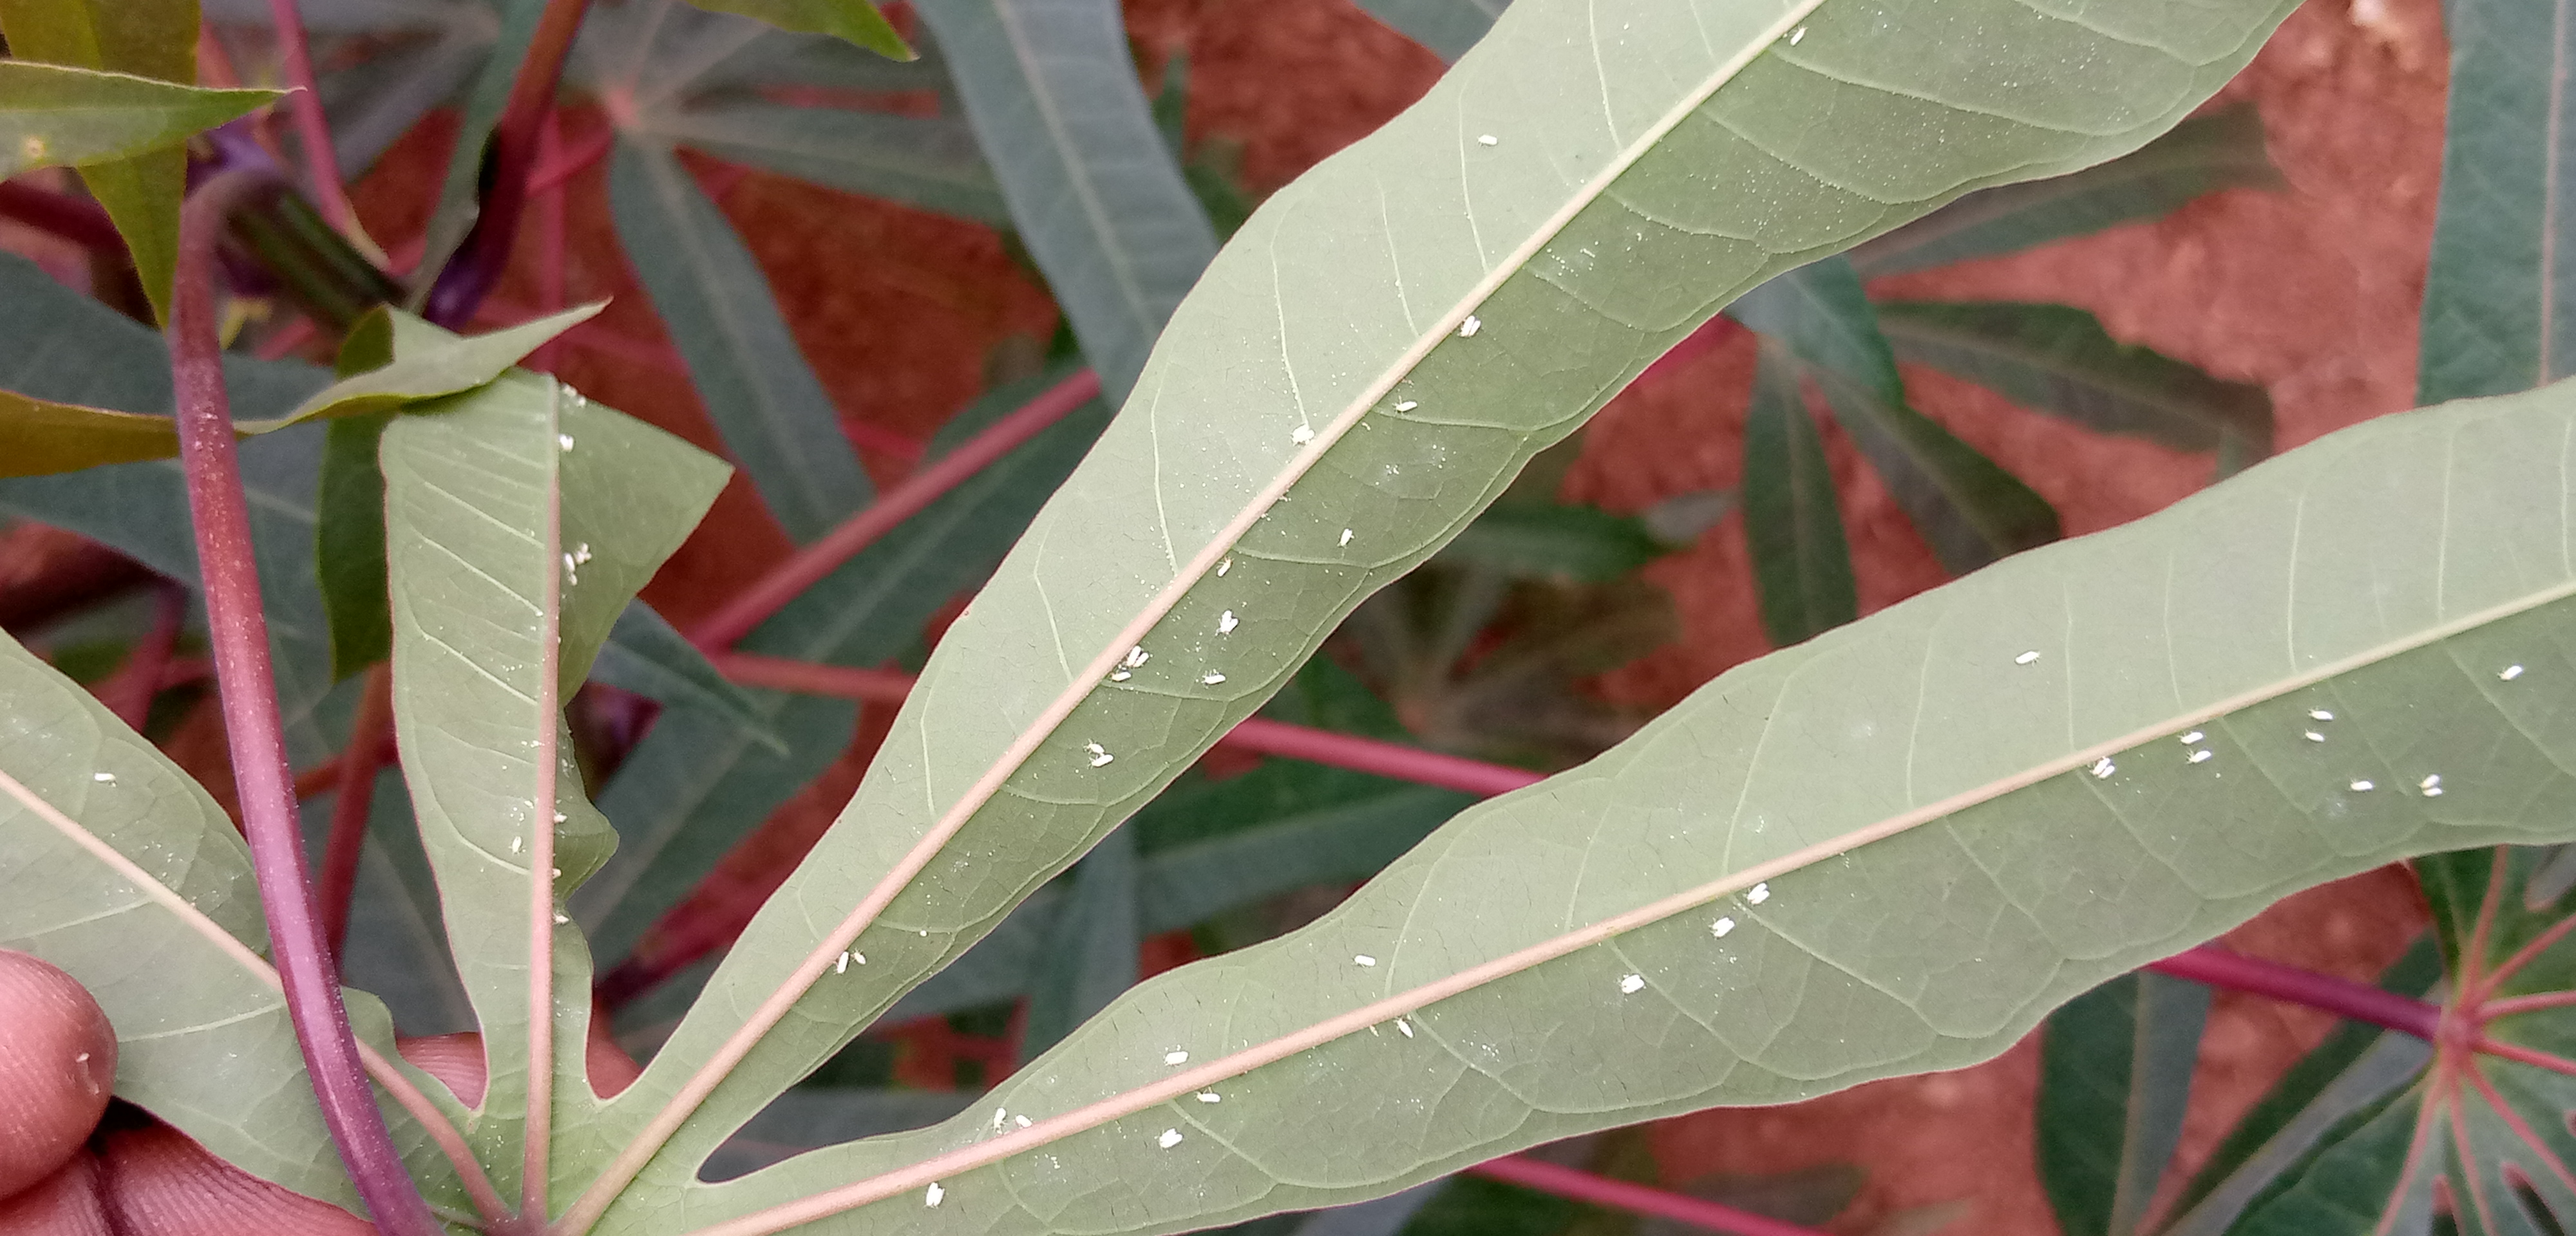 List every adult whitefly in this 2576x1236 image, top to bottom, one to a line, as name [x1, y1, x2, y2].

whitefly [1788, 8, 1830, 54]
whitefly [1475, 120, 1515, 158]
whitefly [1454, 301, 1500, 355]
whitefly [1388, 382, 1429, 434]
whitefly [1288, 413, 1338, 454]
whitefly [546, 434, 596, 463]
whitefly [536, 509, 609, 585]
whitefly [1327, 509, 1379, 563]
whitefly [561, 529, 611, 585]
whitefly [1197, 534, 1255, 588]
whitefly [1211, 604, 1251, 654]
whitefly [2007, 639, 2038, 671]
whitefly [1088, 641, 1153, 702]
whitefly [1097, 646, 1159, 693]
whitefly [2483, 652, 2534, 695]
whitefly [1195, 664, 1242, 708]
whitefly [2304, 689, 2337, 737]
whitefly [2161, 712, 2219, 814]
whitefly [2167, 712, 2225, 783]
whitefly [2298, 716, 2339, 774]
whitefly [1051, 722, 1113, 791]
whitefly [1066, 724, 1126, 774]
whitefly [2083, 737, 2121, 803]
whitefly [91, 756, 147, 795]
whitefly [2400, 758, 2458, 814]
whitefly [2401, 770, 2464, 820]
whitefly [2325, 774, 2379, 814]
whitefly [540, 803, 582, 839]
whitefly [505, 832, 544, 864]
whitefly [538, 857, 576, 886]
whitefly [1735, 866, 1785, 912]
whitefly [540, 897, 571, 942]
whitefly [1700, 903, 1757, 944]
whitefly [810, 941, 885, 986]
whitefly [819, 942, 885, 976]
whitefly [1344, 953, 1383, 986]
whitefly [1606, 963, 1656, 998]
whitefly [1379, 1011, 1423, 1054]
whitefly [1155, 1038, 1203, 1065]
whitefly [1197, 1081, 1238, 1115]
whitefly [989, 1090, 1072, 1156]
whitefly [991, 1096, 1053, 1136]
whitefly [1153, 1119, 1201, 1150]
whitefly [916, 1175, 951, 1213]